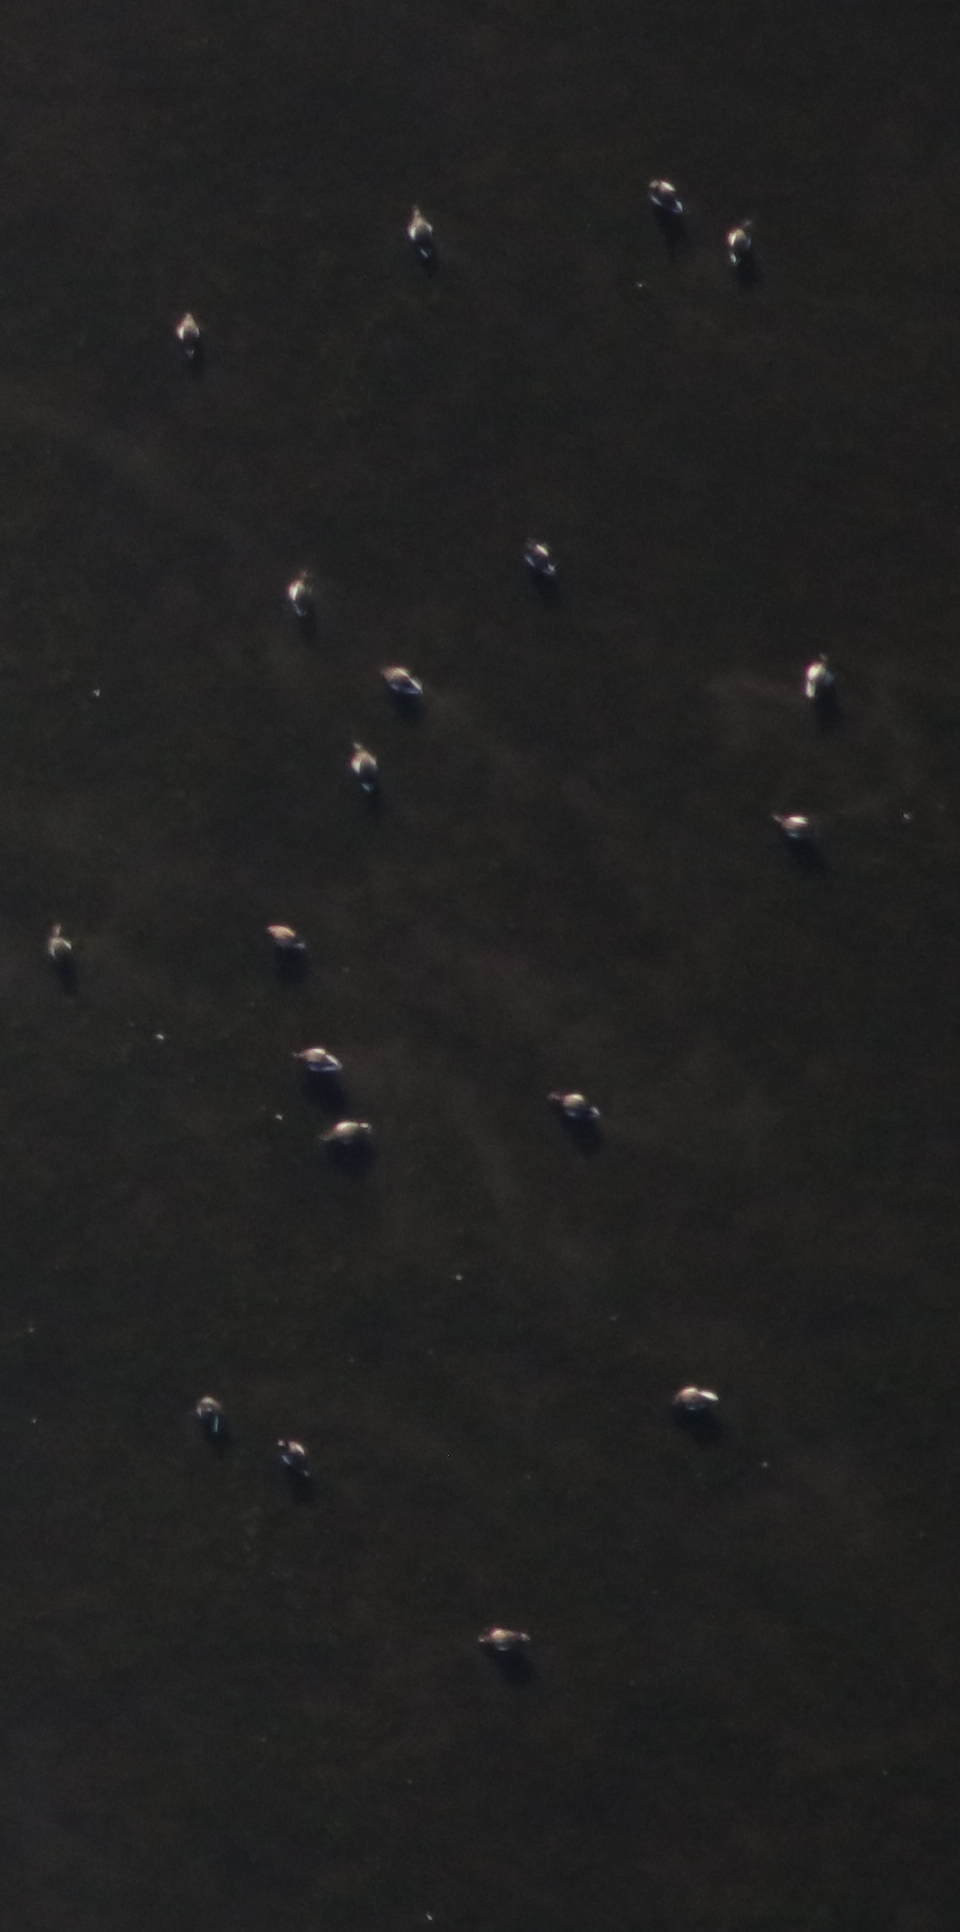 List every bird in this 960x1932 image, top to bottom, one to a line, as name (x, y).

brant (667, 197)
brant (423, 233)
brant (741, 245)
brant (189, 332)
brant (540, 558)
brant (303, 594)
brant (819, 678)
brant (403, 685)
brant (366, 770)
brant (793, 828)
brant (286, 939)
brant (60, 943)
brant (319, 1061)
brant (577, 1108)
brant (347, 1133)
brant (695, 1400)
brant (209, 1414)
brant (292, 1455)
brant (505, 1641)